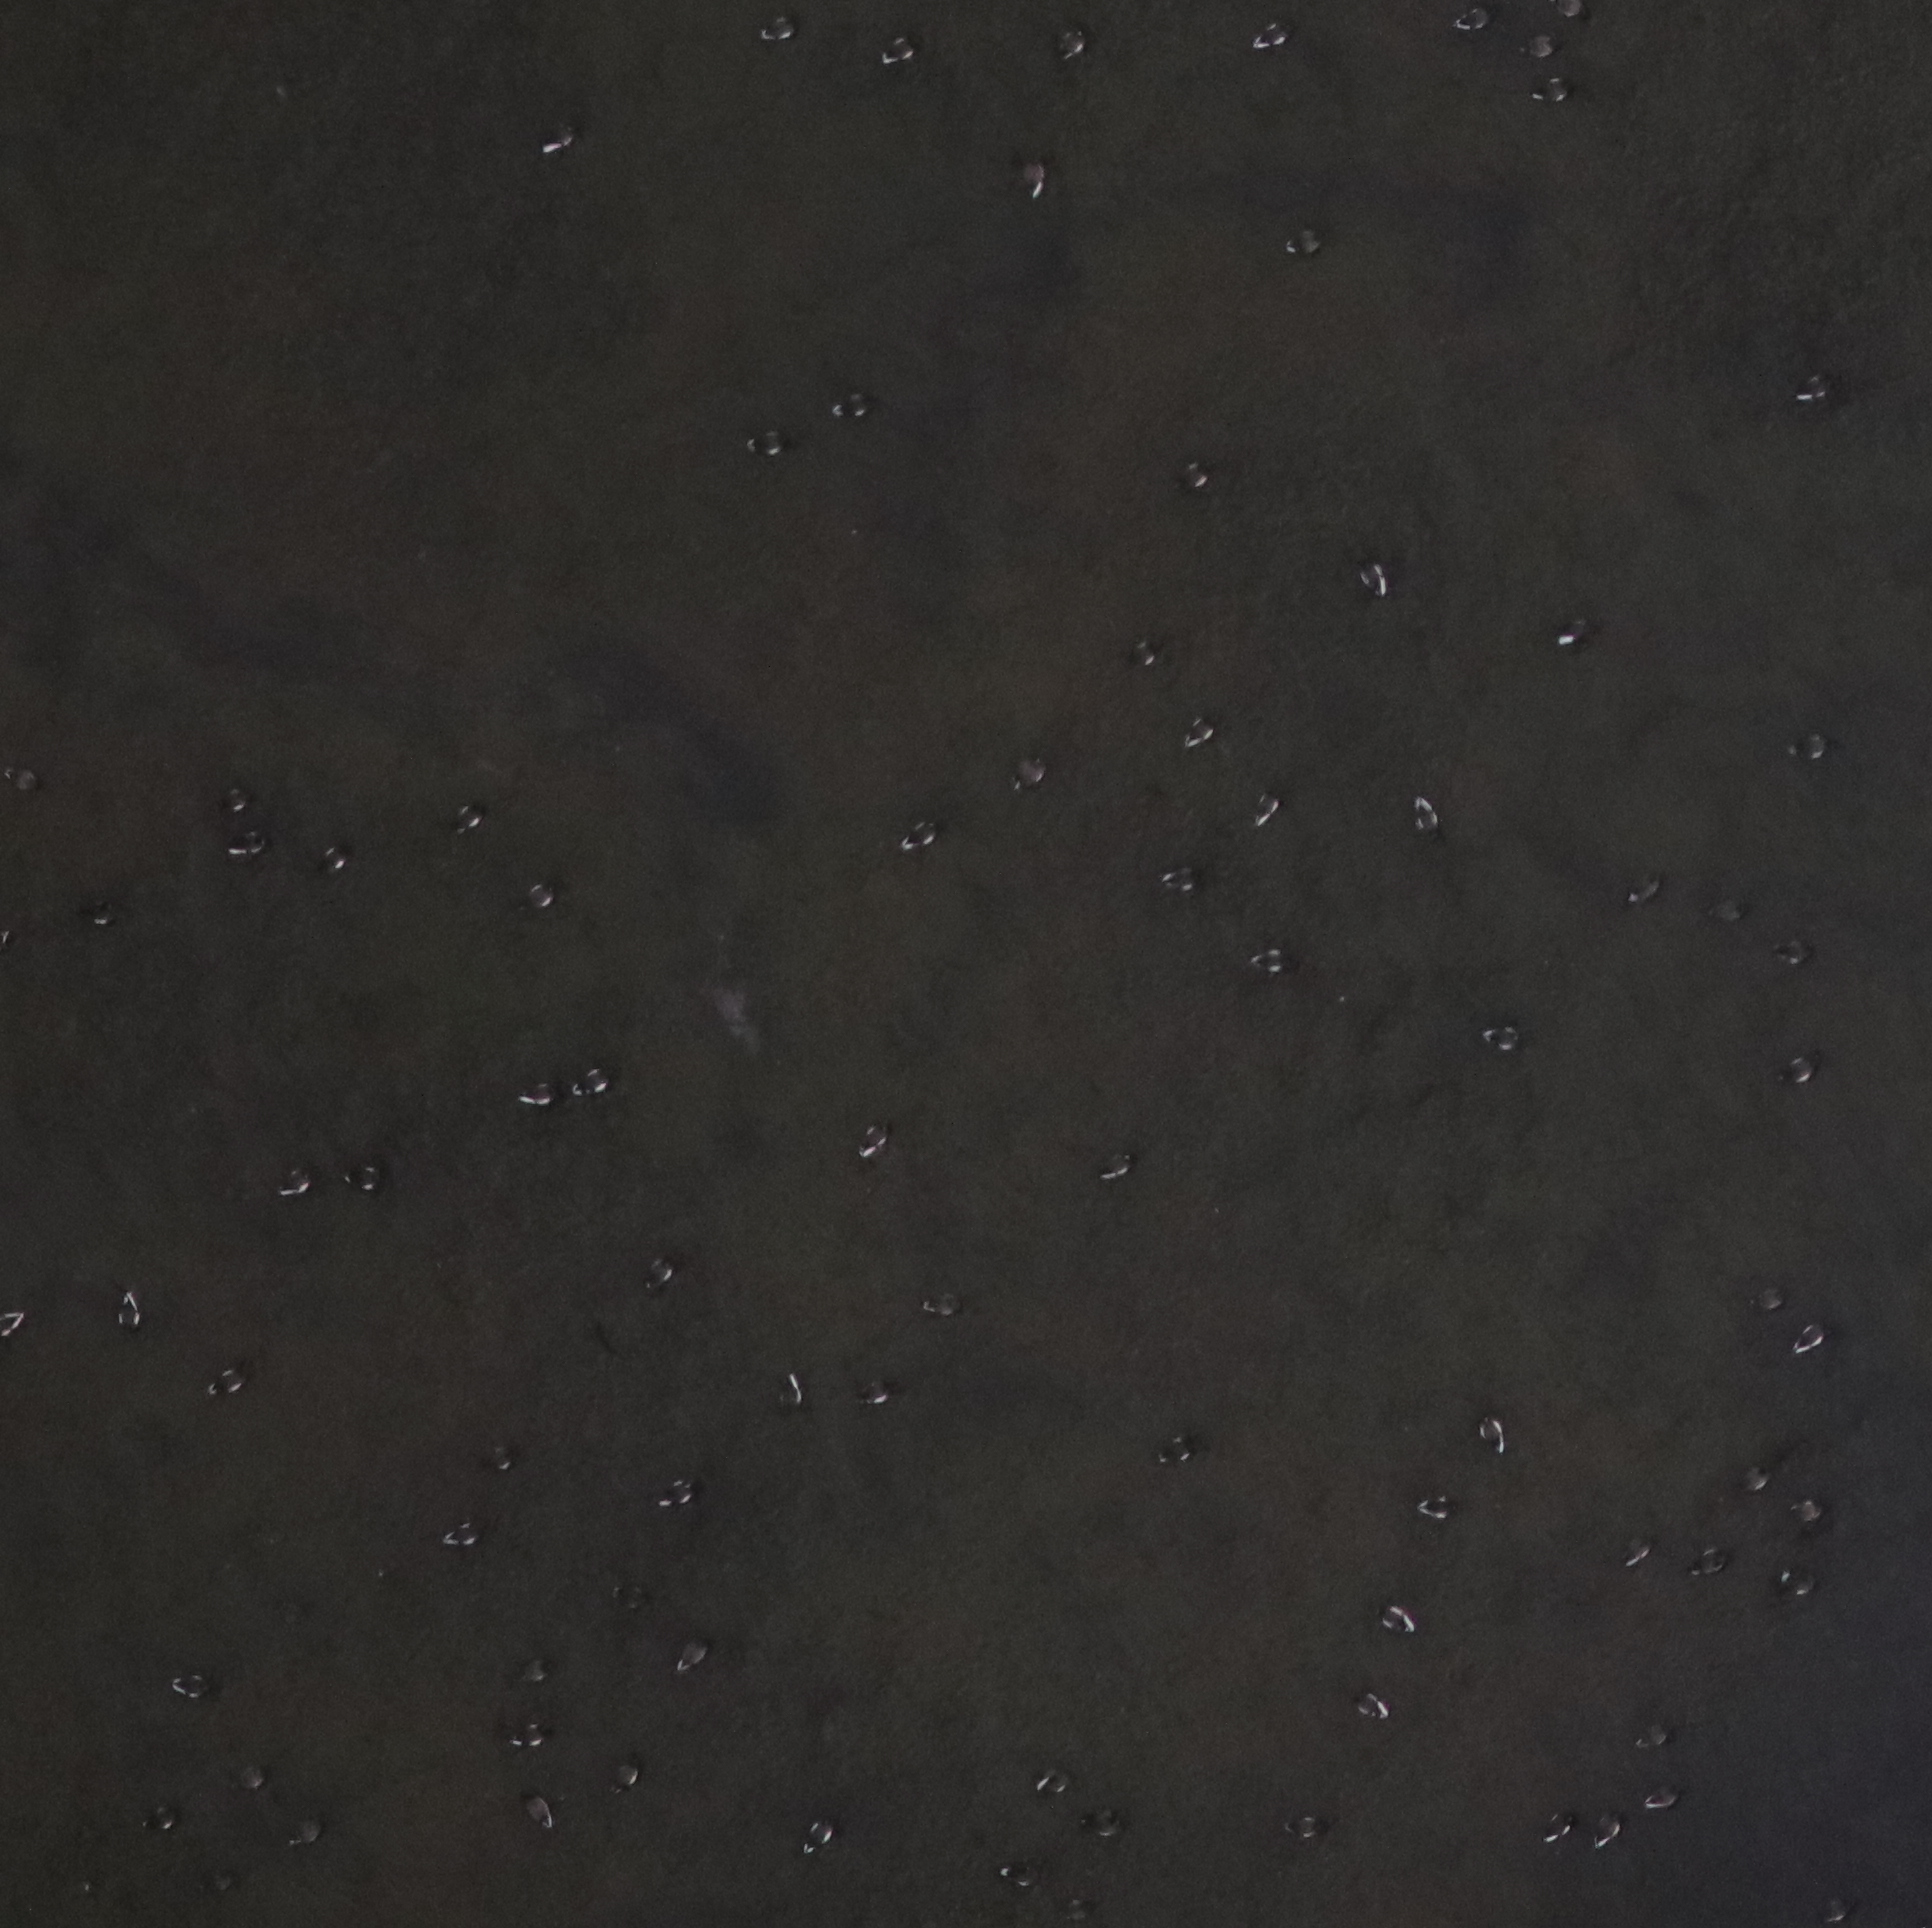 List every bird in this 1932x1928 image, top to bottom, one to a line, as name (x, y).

brant (1569, 5)
brant (1475, 19)
brant (779, 30)
brant (1274, 36)
brant (1071, 44)
brant (1540, 46)
brant (900, 50)
brant (1555, 90)
brant (556, 139)
brant (1037, 176)
brant (1306, 243)
brant (1814, 390)
brant (853, 407)
brant (767, 445)
brant (1198, 477)
brant (1375, 578)
brant (1572, 631)
brant (1145, 651)
brant (1200, 733)
brant (1816, 746)
brant (1033, 775)
brant (26, 778)
brant (232, 799)
brant (1268, 810)
brant (1428, 818)
brant (468, 820)
brant (920, 837)
brant (248, 846)
brant (333, 859)
brant (1182, 880)
brant (1640, 888)
brant (541, 895)
brant (1731, 909)
brant (104, 912)
brant (1793, 953)
brant (1271, 961)
brant (1503, 1037)
brant (1797, 1074)
brant (593, 1083)
brant (538, 1096)
brant (876, 1141)
brant (1120, 1168)
brant (364, 1179)
brant (295, 1181)
brant (662, 1274)
brant (1770, 1302)
brant (940, 1304)
brant (131, 1313)
brant (6, 1323)
brant (1811, 1339)
brant (227, 1381)
brant (791, 1394)
brant (879, 1396)
brant (1493, 1434)
brant (1176, 1450)
brant (502, 1458)
brant (1757, 1477)
brant (677, 1494)
brant (1438, 1507)
brant (1808, 1513)
brant (463, 1536)
brant (1638, 1551)
brant (1710, 1562)
brant (1795, 1582)
brant (628, 1591)
brant (1397, 1619)
brant (693, 1655)
brant (536, 1670)
brant (192, 1687)
brant (1370, 1704)
brant (531, 1735)
brant (1658, 1738)
brant (623, 1773)
brant (1054, 1774)
brant (252, 1779)
brant (1664, 1799)
brant (539, 1808)
brant (162, 1822)
brant (1106, 1826)
brant (1306, 1828)
brant (1609, 1830)
brant (1561, 1831)
brant (305, 1835)
brant (820, 1836)
brant (1018, 1876)
brant (217, 1880)
brant (1834, 1908)
brant (1080, 1911)